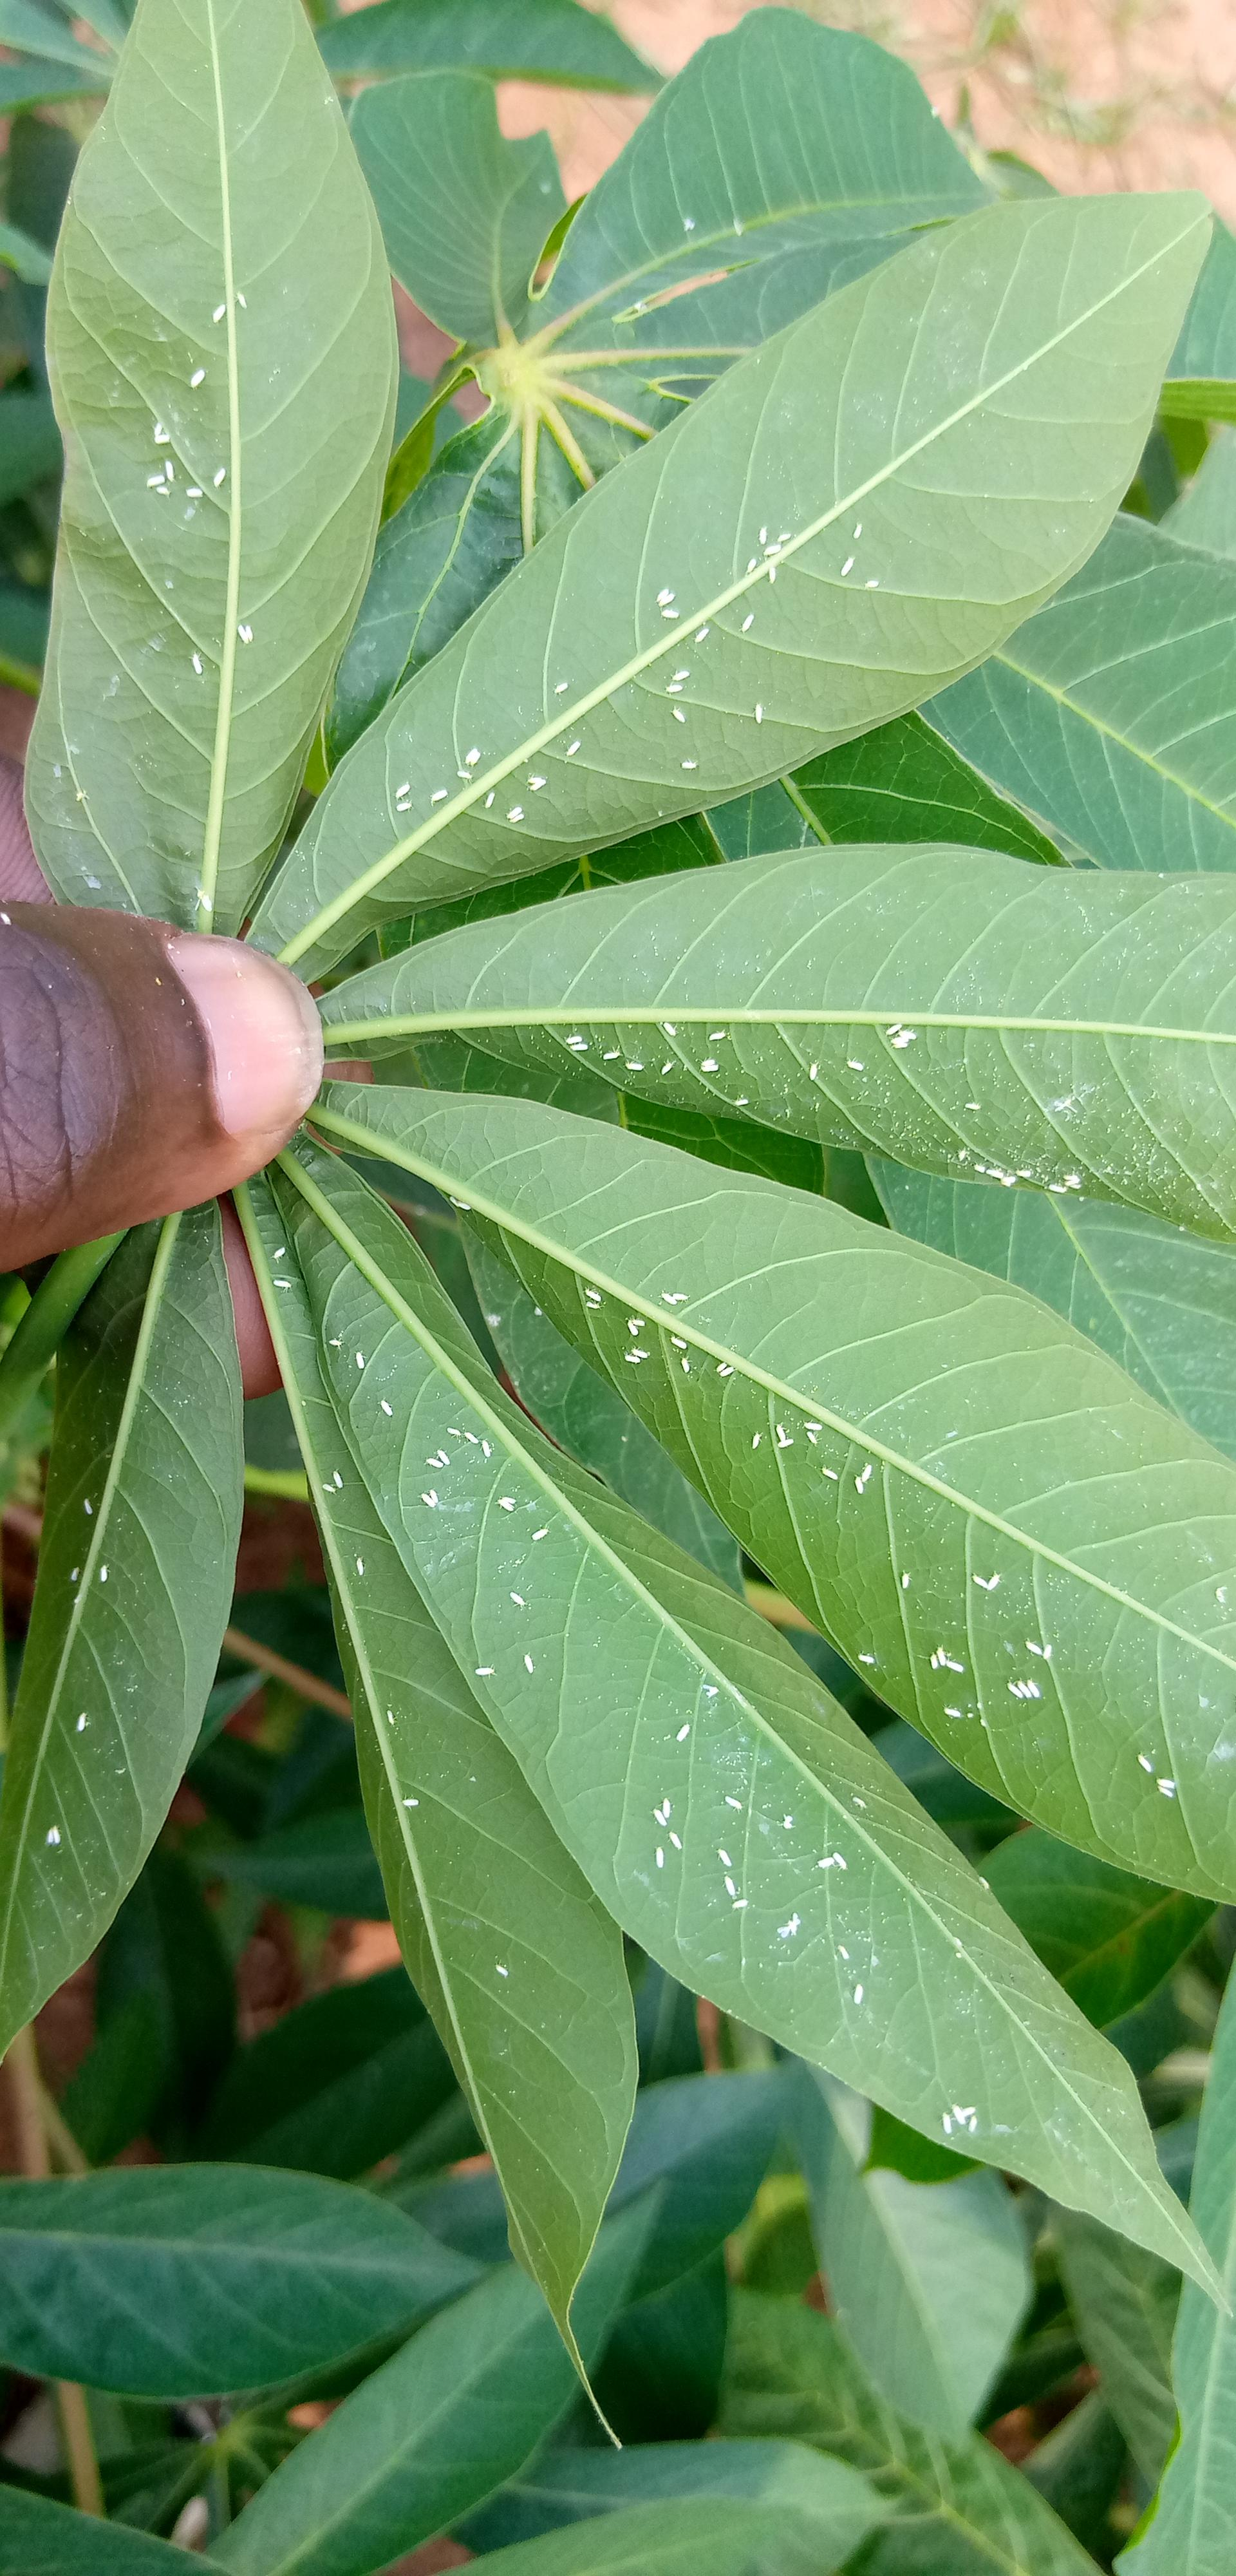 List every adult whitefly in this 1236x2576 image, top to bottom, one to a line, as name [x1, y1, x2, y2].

whitefly [236, 290, 250, 314]
whitefly [212, 299, 225, 324]
whitefly [187, 368, 210, 391]
whitefly [151, 421, 166, 436]
whitefly [151, 433, 171, 446]
whitefly [162, 459, 177, 483]
whitefly [211, 464, 229, 489]
whitefly [144, 473, 166, 488]
whitefly [154, 485, 169, 496]
whitefly [183, 487, 205, 500]
whitefly [852, 520, 864, 542]
whitefly [757, 523, 767, 545]
whitefly [774, 532, 794, 543]
whitefly [763, 544, 784, 556]
whitefly [839, 554, 857, 578]
whitefly [744, 556, 757, 575]
whitefly [767, 565, 779, 585]
whitefly [862, 578, 881, 589]
whitefly [656, 587, 677, 607]
whitefly [659, 609, 680, 621]
whitefly [740, 612, 758, 633]
whitefly [236, 622, 258, 645]
whitefly [693, 627, 712, 645]
whitefly [190, 650, 205, 677]
whitefly [670, 669, 691, 682]
whitefly [552, 681, 572, 696]
whitefly [664, 683, 684, 695]
whitefly [753, 701, 764, 726]
whitefly [670, 704, 686, 724]
whitefly [565, 741, 584, 757]
whitefly [463, 748, 482, 766]
whitefly [678, 757, 699, 772]
whitefly [454, 770, 476, 780]
whitefly [525, 775, 550, 792]
whitefly [393, 780, 411, 799]
whitefly [429, 786, 449, 806]
whitefly [483, 791, 496, 810]
whitefly [395, 800, 414, 813]
whitefly [504, 803, 525, 826]
whitefly [195, 886, 215, 916]
whitefly [661, 1021, 677, 1037]
whitefly [883, 1022, 903, 1036]
whitefly [707, 1029, 726, 1041]
whitefly [562, 1035, 582, 1046]
whitefly [890, 1036, 910, 1050]
whitefly [568, 1043, 588, 1052]
whitefly [601, 1049, 622, 1063]
whitefly [845, 1057, 866, 1073]
whitefly [699, 1059, 720, 1073]
whitefly [623, 1060, 647, 1074]
whitefly [659, 1060, 673, 1077]
whitefly [808, 1061, 818, 1083]
whitefly [732, 1097, 750, 1107]
whitefly [962, 1101, 983, 1113]
whitefly [956, 1146, 967, 1164]
whitefly [973, 1162, 986, 1175]
whitefly [986, 1167, 1002, 1179]
whitefly [1014, 1167, 1034, 1179]
whitefly [1062, 1173, 1082, 1190]
whitefly [999, 1175, 1016, 1188]
whitefly [1047, 1180, 1067, 1195]
whitefly [449, 1195, 473, 1214]
whitefly [271, 1246, 287, 1262]
whitefly [270, 1277, 293, 1291]
whitefly [583, 1286, 605, 1301]
whitefly [659, 1291, 691, 1306]
whitefly [583, 1300, 602, 1310]
whitefly [624, 1318, 649, 1337]
whitefly [669, 1336, 688, 1350]
whitefly [327, 1337, 344, 1349]
whitefly [629, 1346, 649, 1358]
whitefly [353, 1349, 368, 1370]
whitefly [622, 1353, 641, 1365]
whitefly [679, 1356, 691, 1374]
whitefly [715, 1359, 736, 1378]
whitefly [379, 1398, 395, 1418]
whitefly [802, 1419, 823, 1430]
whitefly [775, 1421, 785, 1441]
whitefly [444, 1426, 463, 1437]
whitefly [750, 1430, 762, 1452]
whitefly [805, 1430, 818, 1446]
whitefly [463, 1430, 480, 1445]
whitefly [480, 1438, 492, 1457]
whitefly [776, 1438, 796, 1449]
whitefly [435, 1448, 451, 1466]
whitefly [424, 1455, 445, 1469]
whitefly [860, 1461, 875, 1482]
whitefly [819, 1464, 839, 1482]
whitefly [332, 1469, 348, 1488]
whitefly [853, 1475, 864, 1497]
whitefly [320, 1482, 337, 1495]
whitefly [420, 1491, 440, 1508]
whitefly [495, 1493, 519, 1513]
whitefly [82, 1497, 96, 1516]
whitefly [530, 1525, 549, 1542]
whitefly [354, 1554, 366, 1578]
whitefly [99, 1564, 109, 1585]
whitefly [69, 1564, 82, 1584]
whitefly [899, 1569, 912, 1591]
whitefly [969, 1572, 988, 1592]
whitefly [987, 1572, 1002, 1591]
whitefly [1214, 1585, 1228, 1605]
whitefly [507, 1591, 528, 1607]
whitefly [1024, 1638, 1042, 1656]
whitefly [1042, 1642, 1053, 1663]
whitefly [935, 1643, 946, 1667]
whitefly [928, 1651, 939, 1671]
whitefly [523, 1653, 536, 1674]
whitefly [856, 1653, 877, 1665]
whitefly [945, 1659, 964, 1673]
whitefly [473, 1665, 496, 1677]
whitefly [1025, 1677, 1042, 1698]
whitefly [1004, 1680, 1024, 1698]
whitefly [700, 1682, 722, 1698]
whitefly [942, 1705, 963, 1719]
whitefly [384, 1708, 396, 1727]
whitefly [77, 1710, 88, 1732]
whitefly [675, 1722, 691, 1744]
whitefly [1136, 1752, 1153, 1774]
whitefly [1156, 1774, 1176, 1799]
whitefly [723, 1794, 748, 1810]
whitefly [849, 1794, 871, 1811]
whitefly [400, 1797, 420, 1808]
whitefly [661, 1797, 672, 1817]
whitefly [652, 1806, 667, 1827]
whitefly [782, 1812, 796, 1831]
whitefly [44, 1824, 61, 1845]
whitefly [668, 1831, 684, 1851]
whitefly [654, 1844, 664, 1870]
whitefly [715, 1846, 734, 1866]
whitefly [832, 1850, 848, 1871]
whitefly [816, 1855, 836, 1871]
whitefly [723, 1873, 736, 1897]
whitefly [977, 1874, 991, 1891]
whitefly [730, 1897, 749, 1911]
whitefly [775, 1911, 802, 1940]
whitefly [836, 1942, 852, 1962]
whitefly [493, 1962, 512, 1978]
whitefly [852, 1982, 865, 2006]
whitefly [951, 2103, 969, 2125]
whitefly [940, 2111, 952, 2136]
whitefly [969, 2116, 979, 2134]